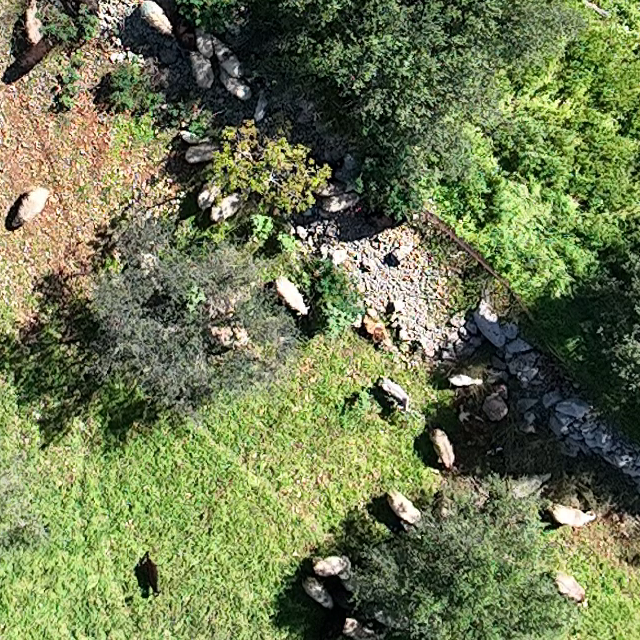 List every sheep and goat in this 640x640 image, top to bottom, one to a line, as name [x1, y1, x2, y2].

sheep [49, 0, 99, 11]
sheep [141, 1, 174, 37]
sheep [26, 7, 43, 44]
sheep [168, 8, 196, 50]
sheep [194, 29, 213, 57]
sheep [18, 35, 57, 69]
sheep [212, 35, 243, 77]
sheep [189, 51, 214, 89]
sheep [218, 67, 251, 99]
sheep [254, 91, 270, 122]
sheep [179, 130, 210, 143]
sheep [185, 144, 220, 163]
sheep [335, 169, 356, 192]
sheep [313, 181, 341, 195]
sheep [15, 184, 49, 224]
sheep [198, 185, 221, 210]
sheep [210, 193, 240, 222]
sheep [322, 193, 359, 212]
sheep [274, 275, 310, 316]
sheep [447, 374, 482, 387]
sheep [380, 376, 410, 412]
sheep [434, 428, 455, 469]
sheep [513, 475, 541, 498]
sheep [386, 487, 421, 523]
sheep [552, 502, 597, 527]
sheep [146, 553, 160, 595]
sheep [313, 557, 351, 580]
sheep [553, 570, 589, 608]
sheep [302, 574, 333, 609]
sheep [375, 609, 411, 631]
sheep [345, 618, 375, 635]